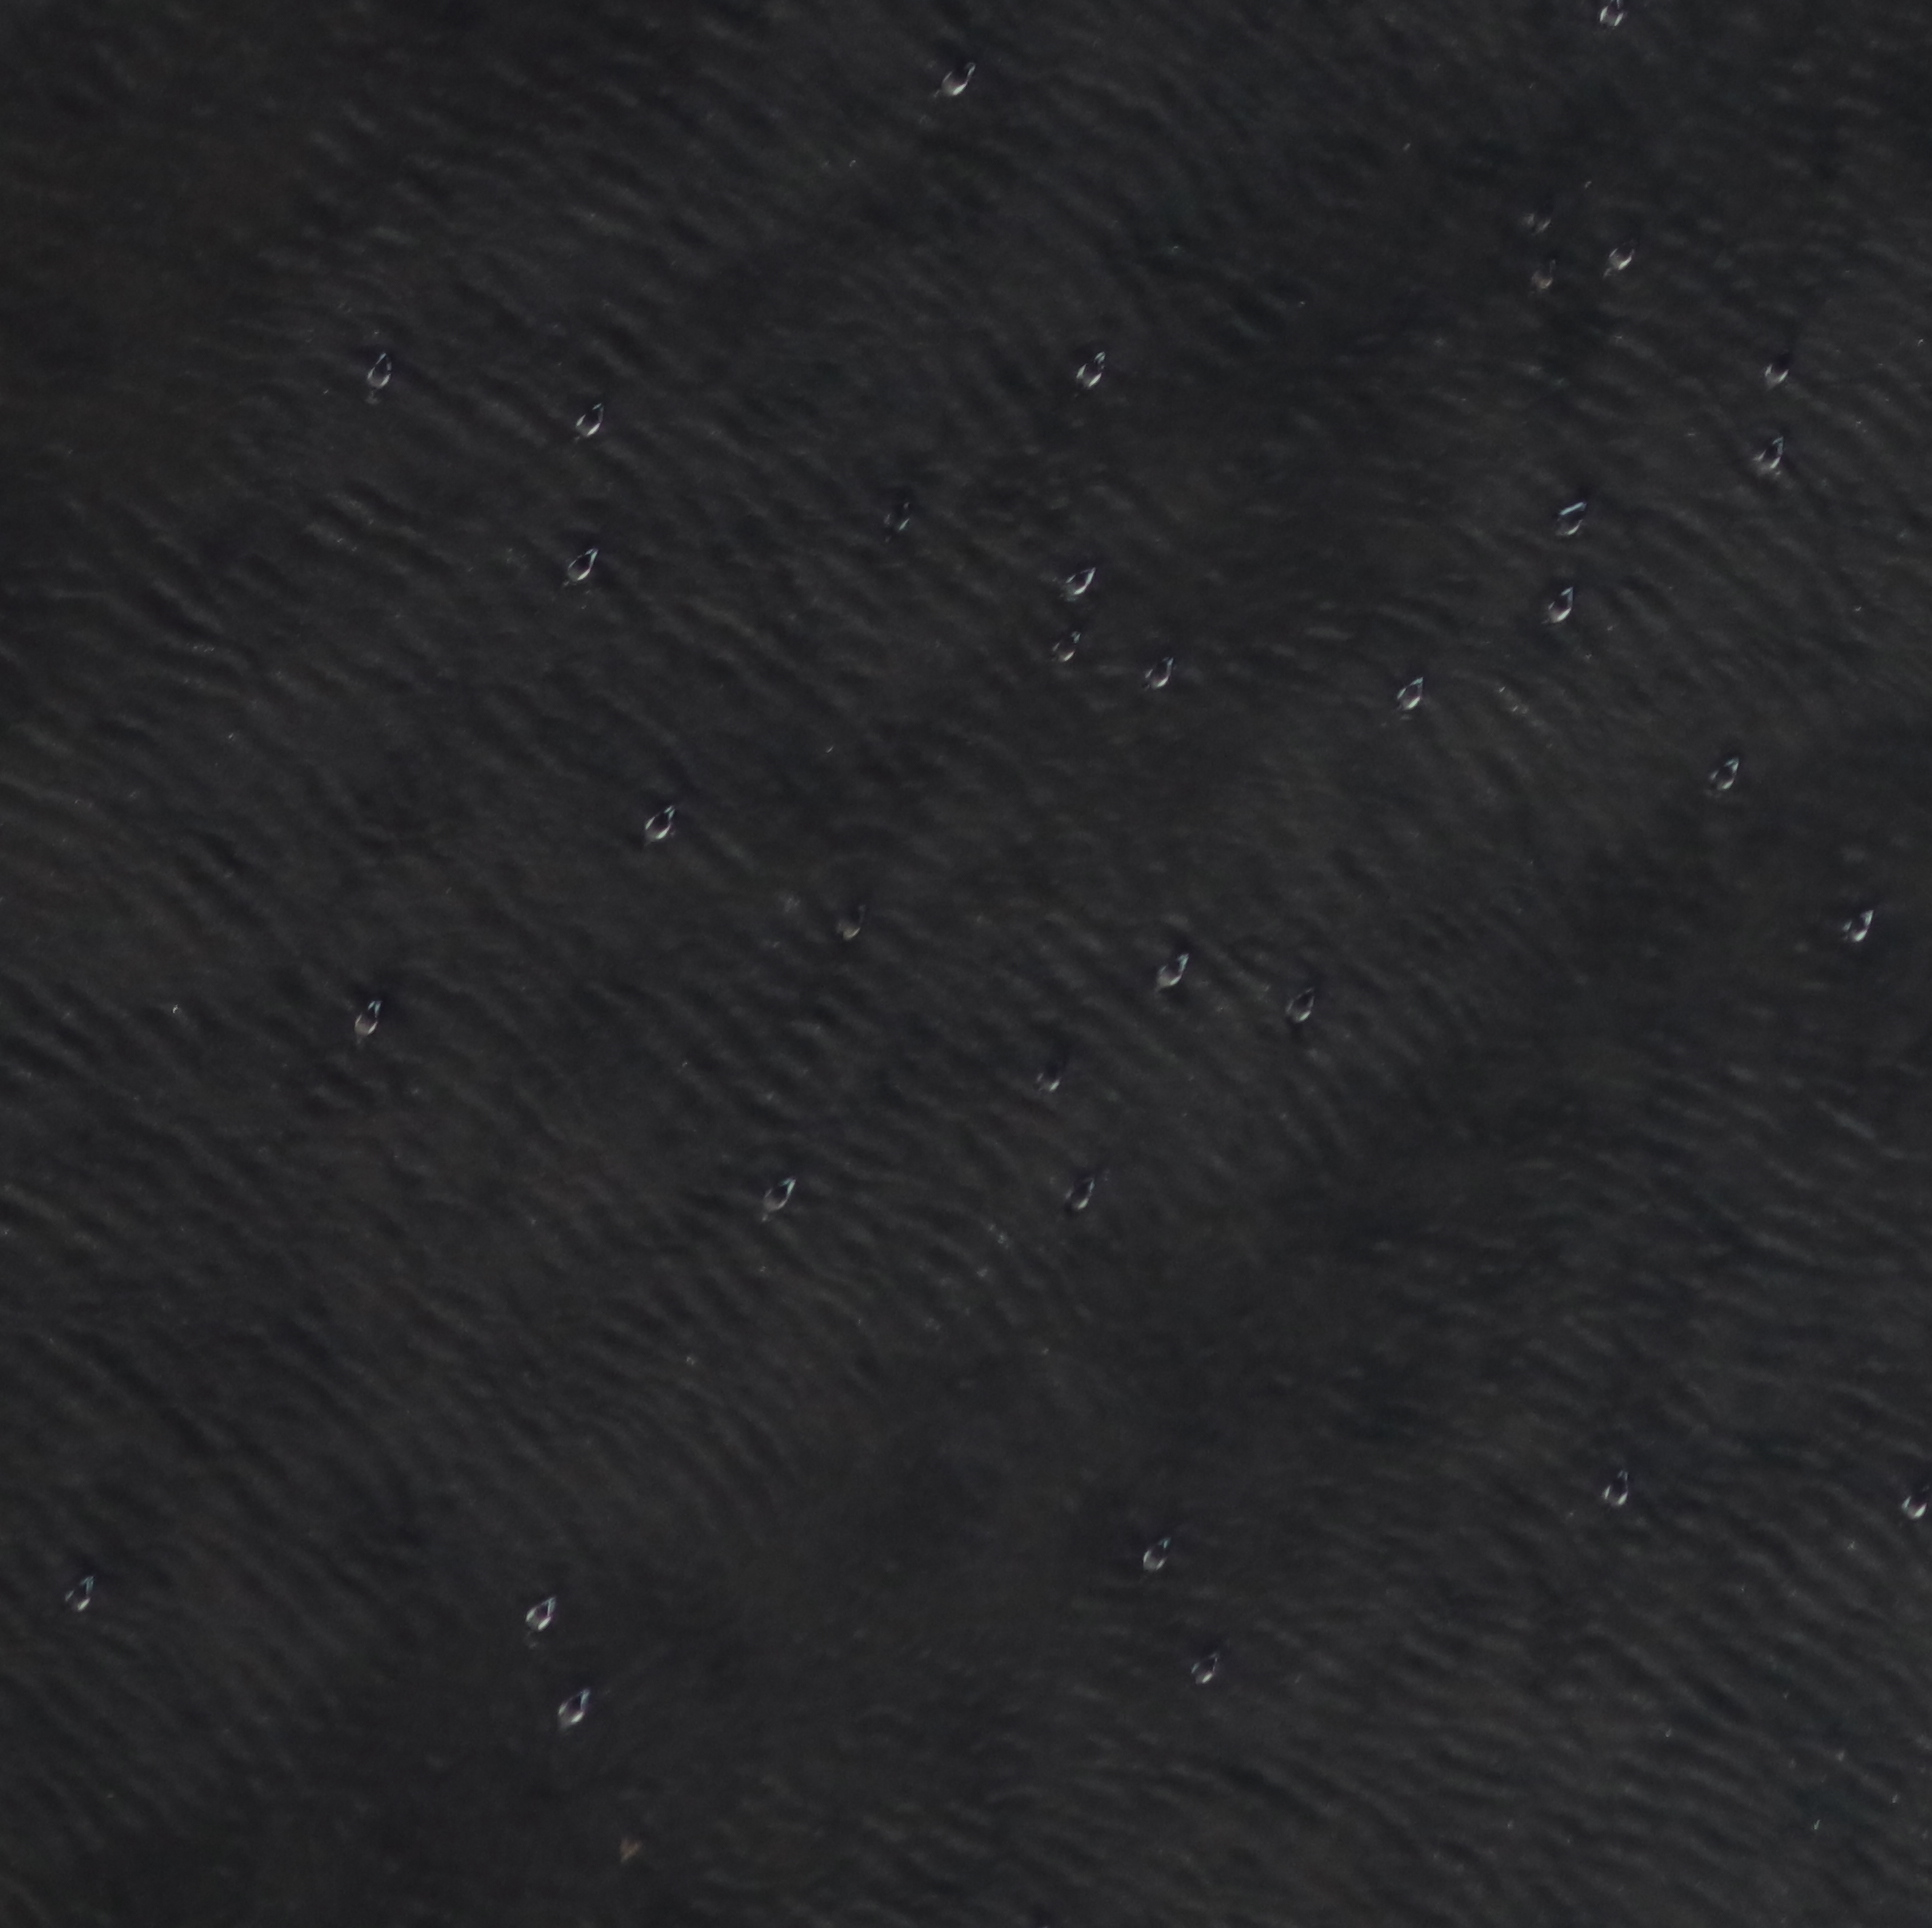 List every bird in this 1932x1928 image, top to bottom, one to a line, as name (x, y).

brant (1613, 9)
brant (956, 81)
brant (1541, 217)
brant (1620, 258)
brant (1541, 274)
brant (1092, 373)
brant (378, 376)
brant (1776, 377)
brant (587, 422)
brant (1769, 458)
brant (897, 516)
brant (1572, 516)
brant (579, 567)
brant (1077, 583)
brant (1557, 605)
brant (1064, 648)
brant (1158, 675)
brant (1410, 695)
brant (1722, 776)
brant (659, 826)
brant (1855, 921)
brant (847, 925)
brant (1172, 971)
brant (1300, 1008)
brant (366, 1020)
brant (1049, 1080)
brant (1079, 1194)
brant (779, 1197)
brant (1618, 1492)
brant (1914, 1508)
brant (1155, 1556)
brant (79, 1592)
brant (541, 1616)
brant (1205, 1669)
brant (573, 1710)